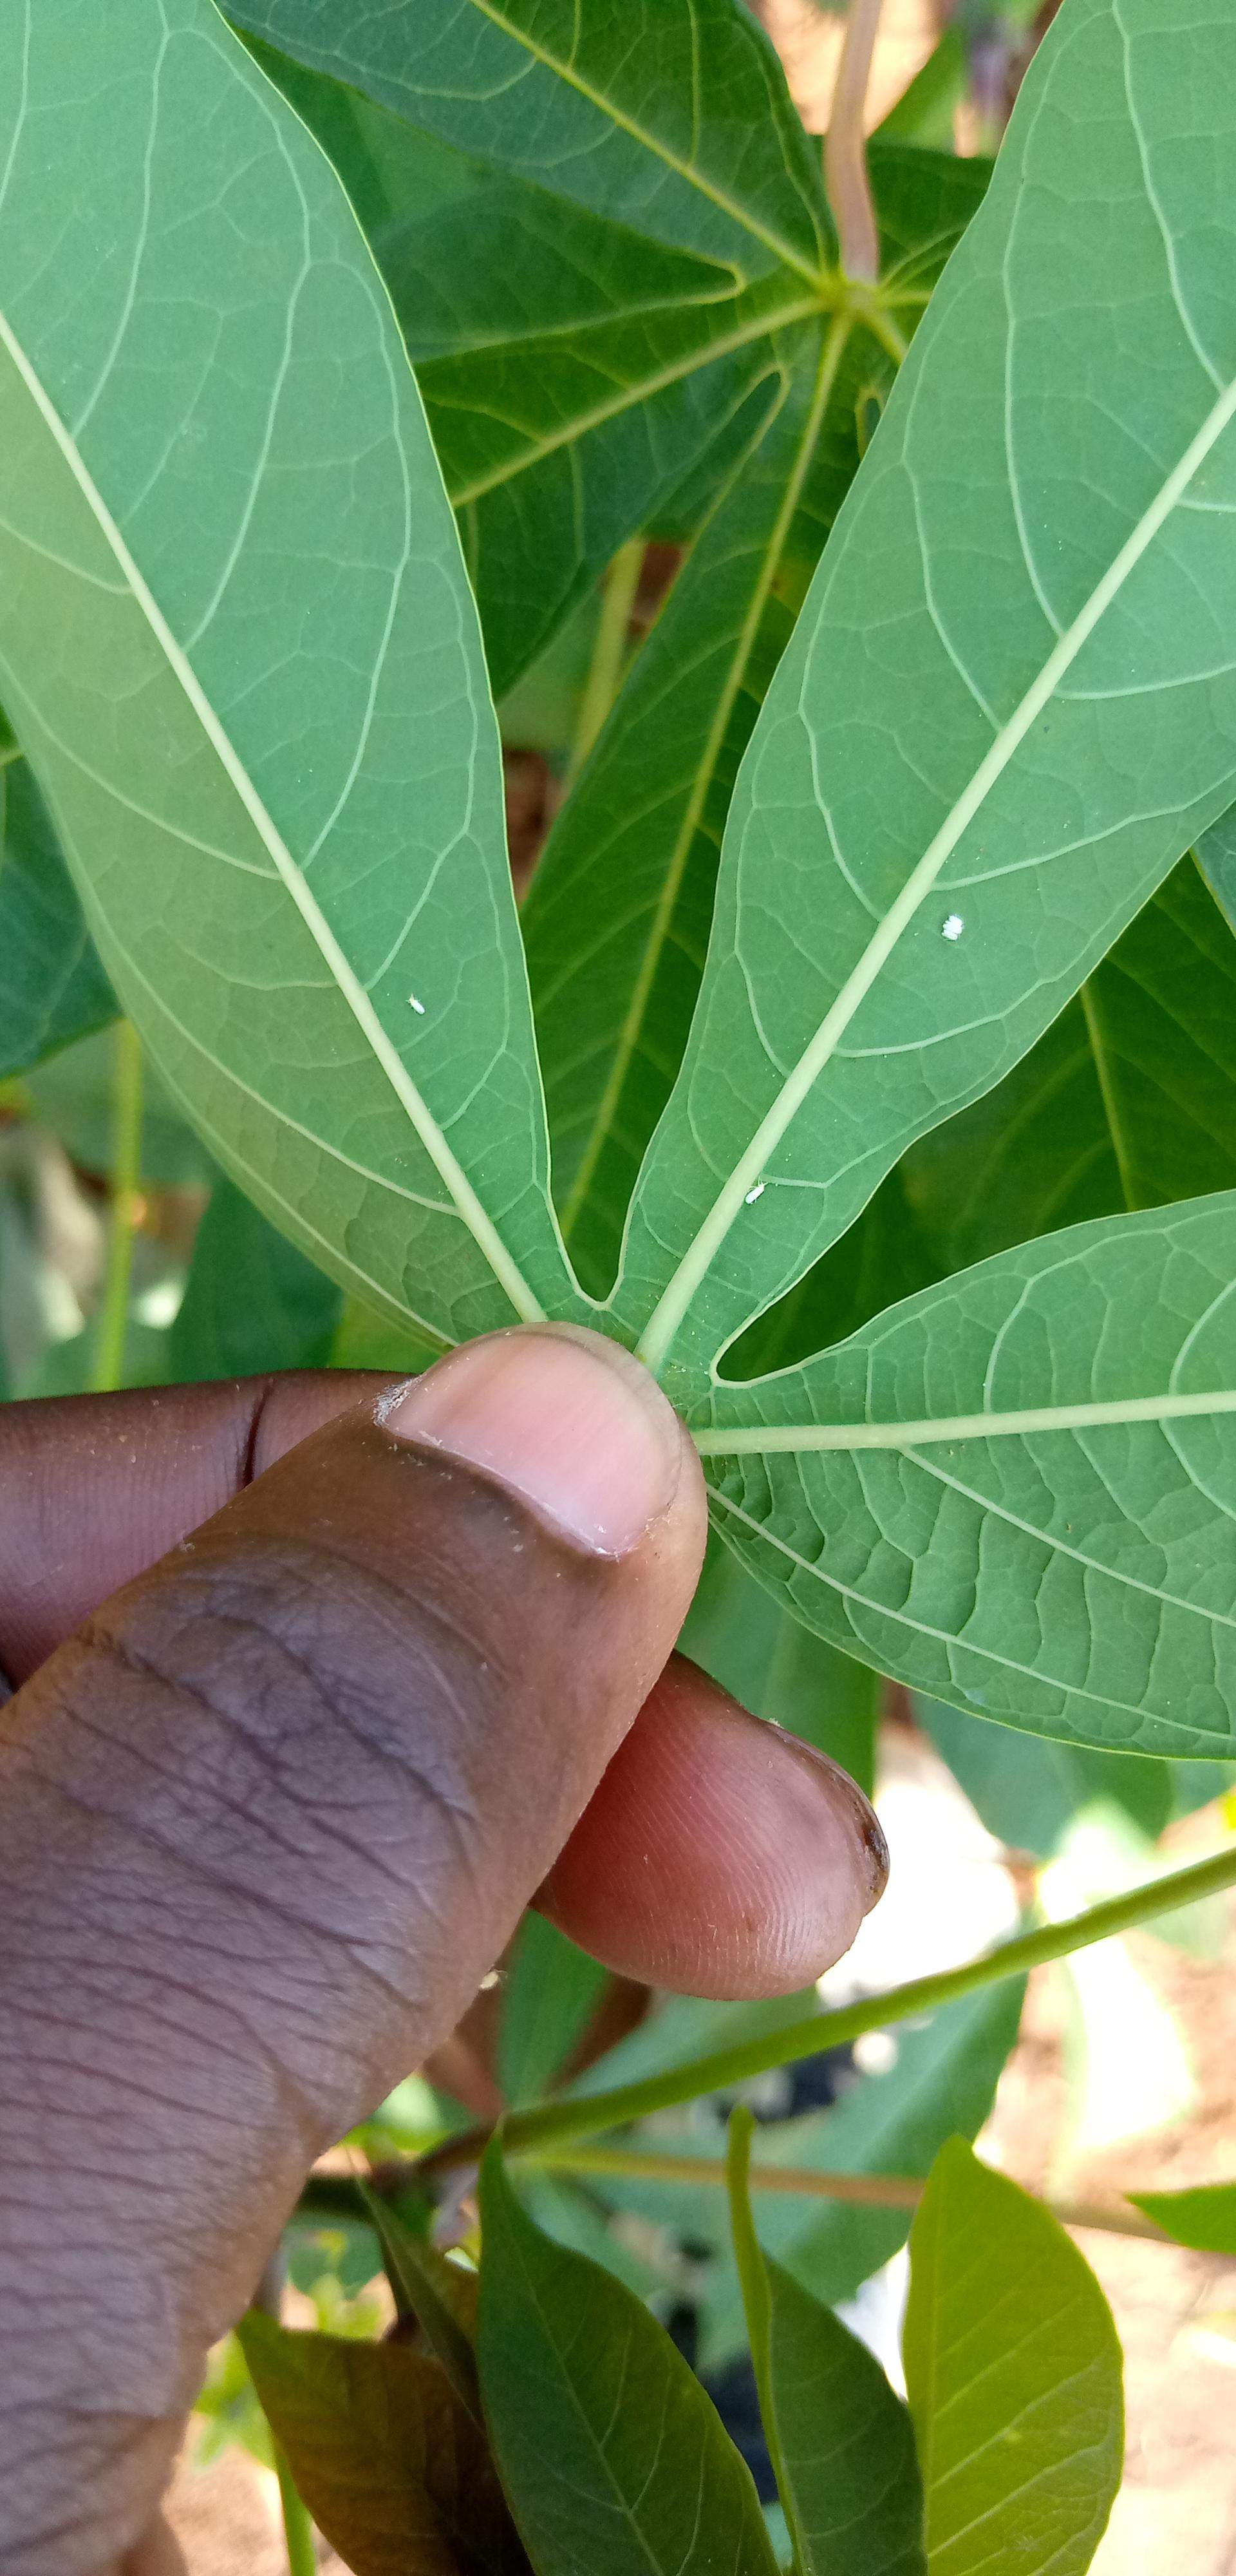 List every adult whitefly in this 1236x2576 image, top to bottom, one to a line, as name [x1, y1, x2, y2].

whitefly [944, 913, 964, 931]
whitefly [940, 927, 959, 945]
whitefly [404, 992, 428, 1018]
whitefly [744, 1180, 769, 1207]